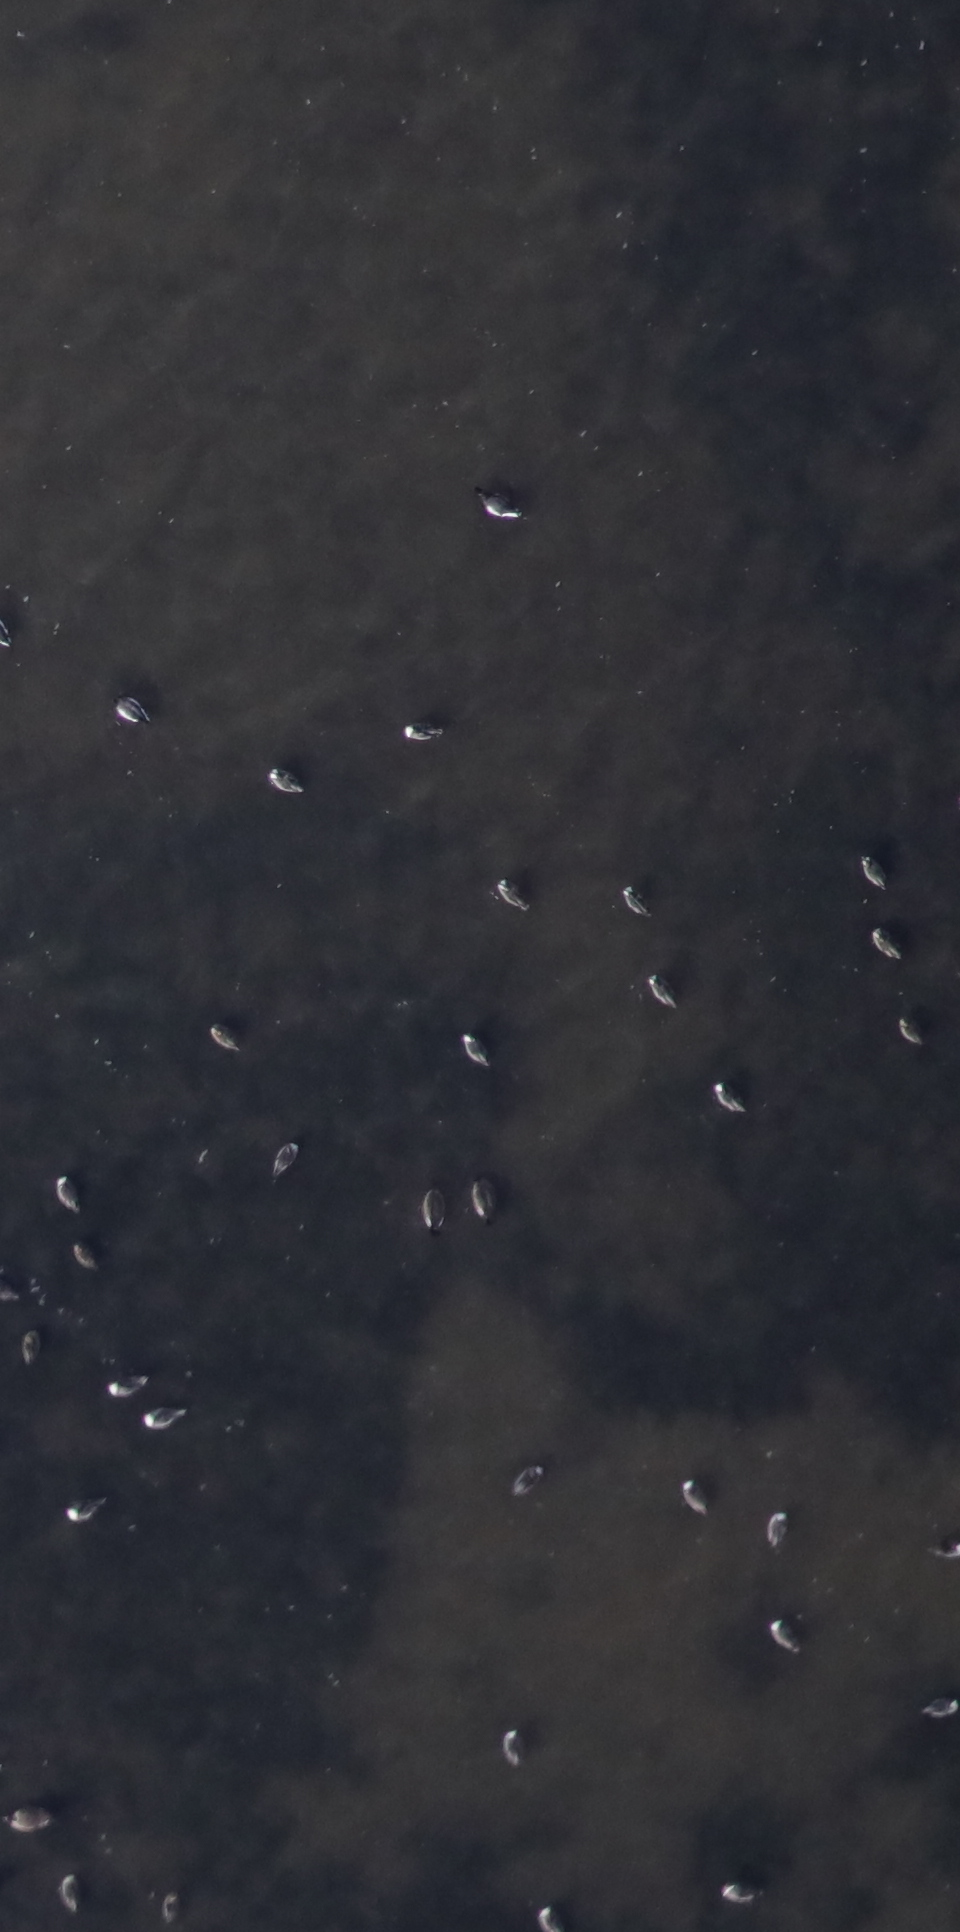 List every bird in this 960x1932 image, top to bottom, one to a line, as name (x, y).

brant (500, 504)
brant (132, 711)
emperor goose (423, 730)
emperor goose (287, 780)
other bird (871, 868)
emperor goose (517, 893)
emperor goose (641, 901)
other bird (886, 944)
emperor goose (660, 990)
other bird (913, 1029)
other bird (223, 1035)
emperor goose (474, 1047)
emperor goose (726, 1096)
other bird (286, 1157)
emperor goose (68, 1192)
Canada goose (484, 1200)
Canada goose (431, 1209)
other bird (82, 1255)
other bird (29, 1348)
emperor goose (125, 1388)
emperor goose (163, 1419)
emperor goose (528, 1478)
emperor goose (695, 1496)
emperor goose (81, 1508)
emperor goose (778, 1528)
emperor goose (951, 1547)
emperor goose (788, 1637)
emperor goose (944, 1706)
emperor goose (514, 1745)
Canada goose (31, 1820)
emperor goose (68, 1891)
emperor goose (737, 1893)
other bird (169, 1906)
emperor goose (550, 1927)